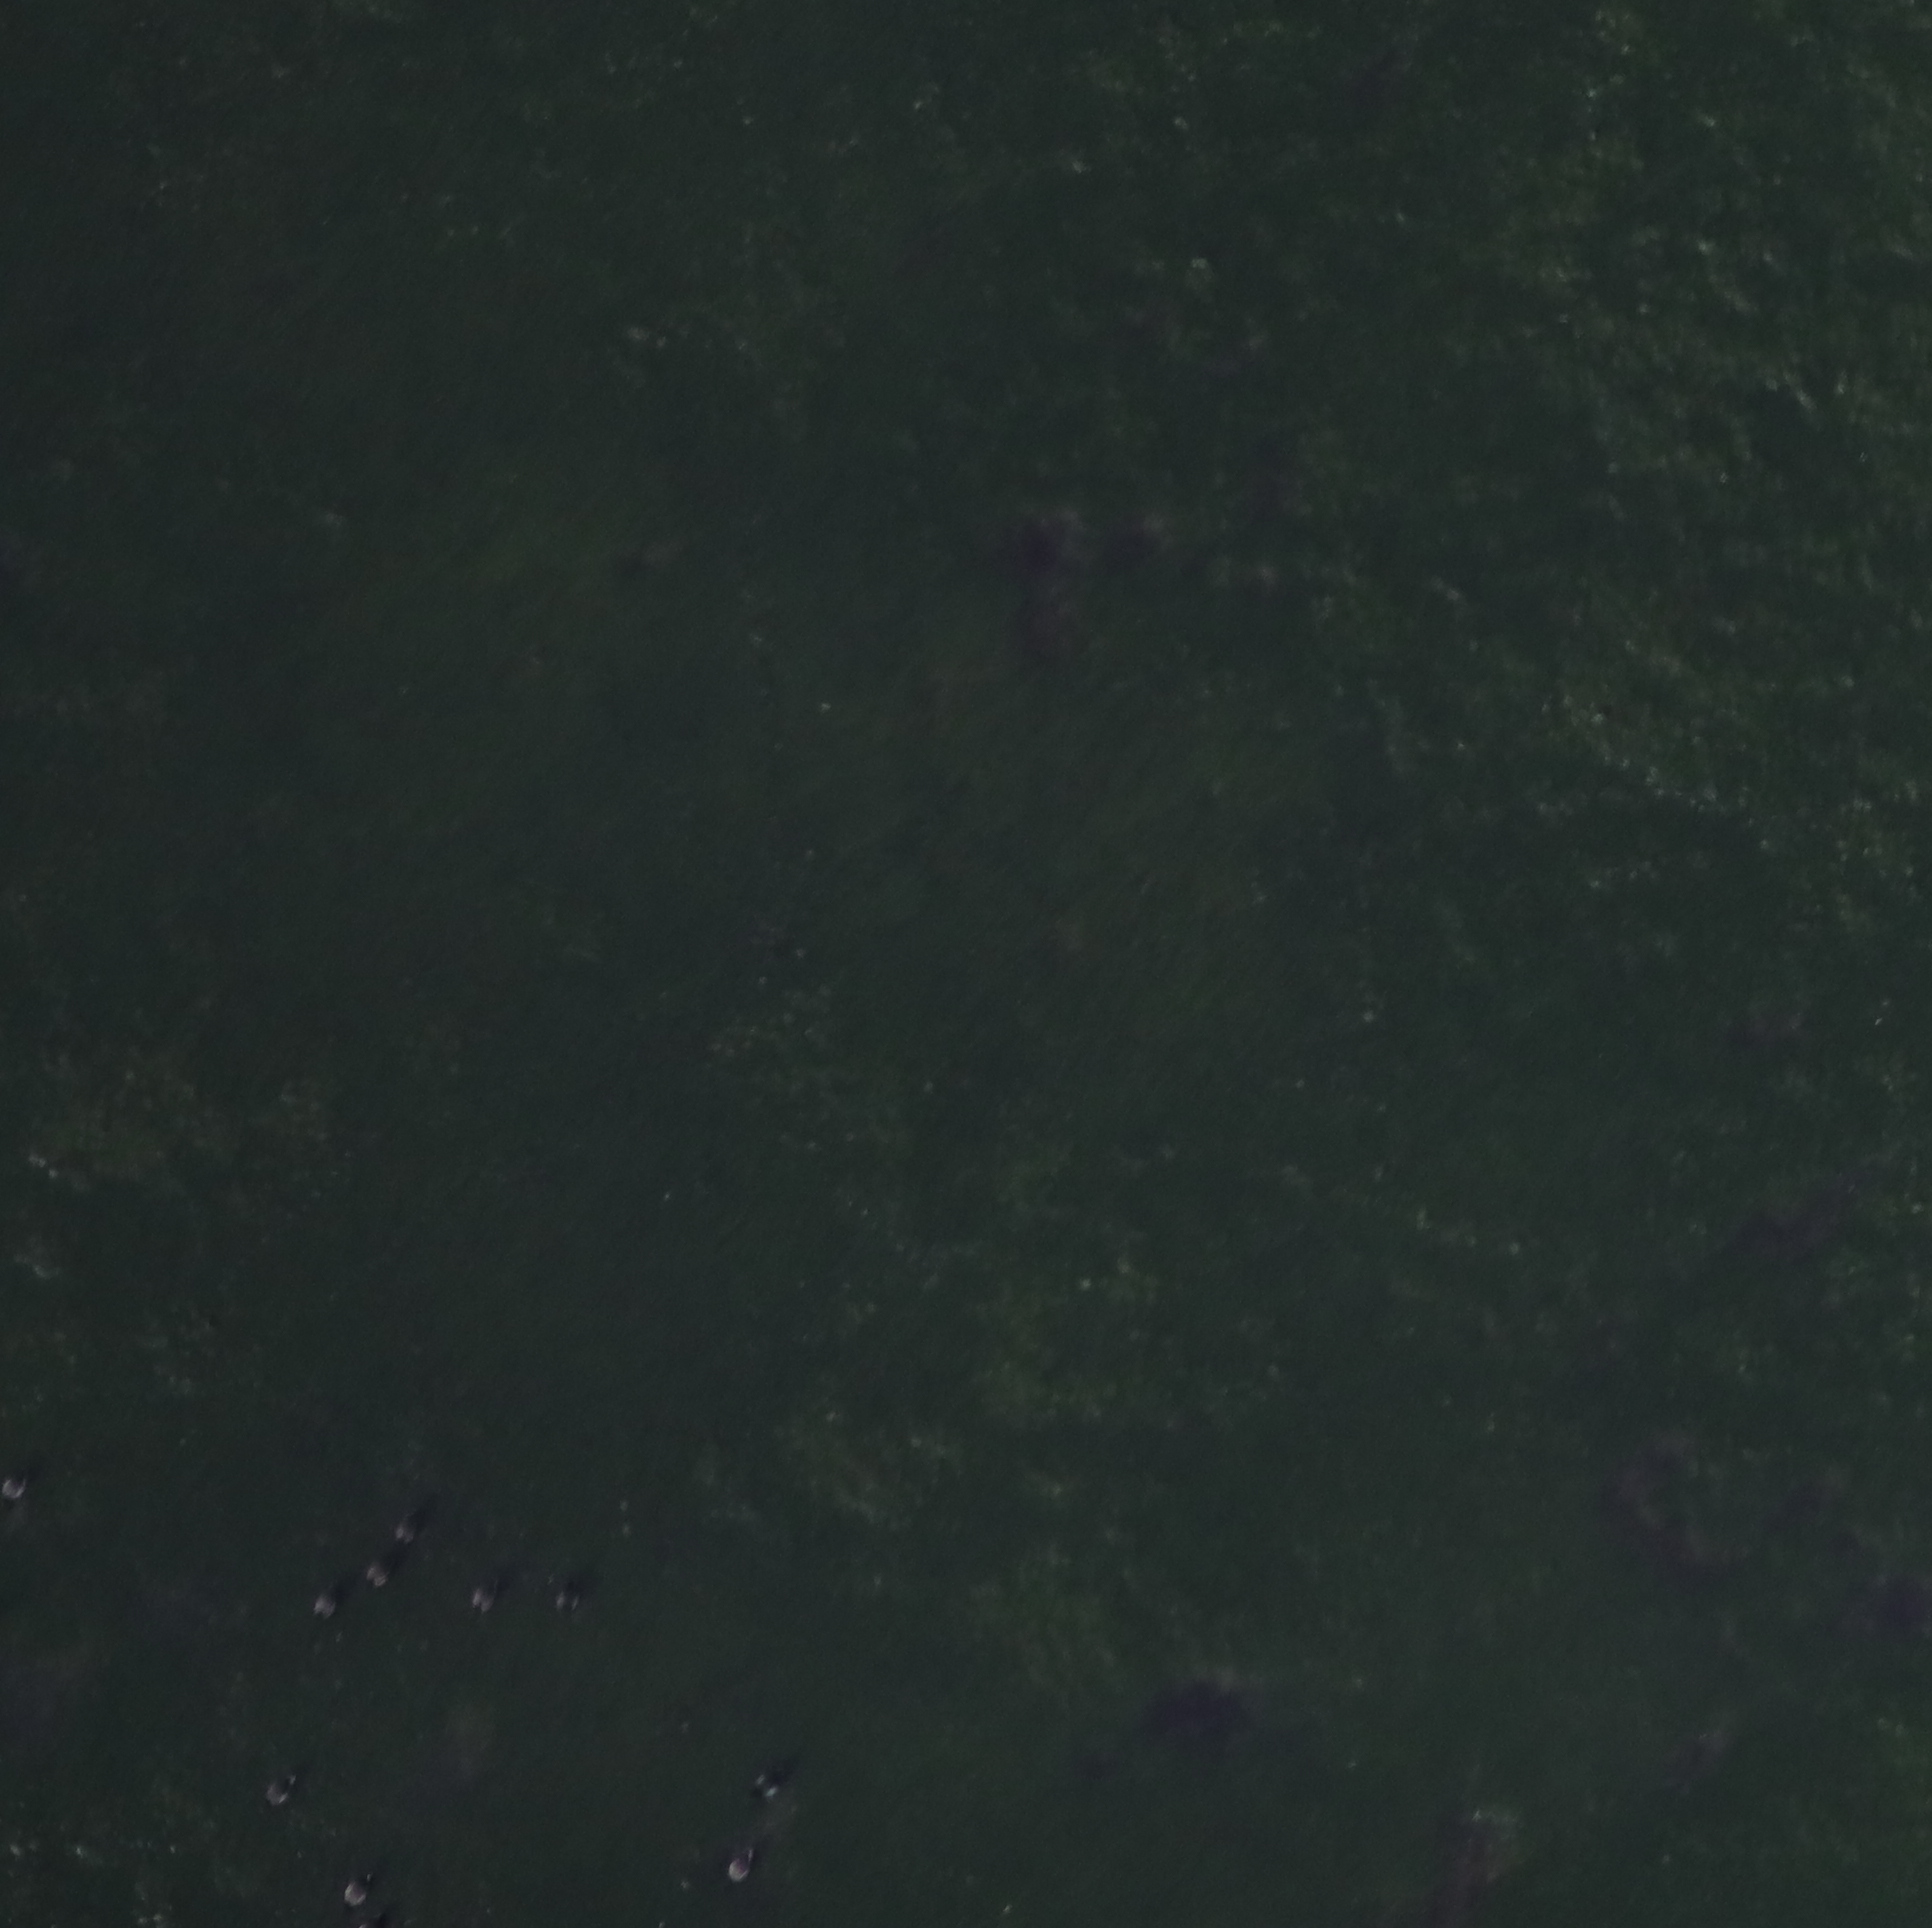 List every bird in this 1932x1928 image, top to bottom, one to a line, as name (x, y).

brant (13, 1488)
brant (406, 1532)
brant (376, 1574)
brant (486, 1594)
brant (567, 1595)
brant (324, 1607)
brant (768, 1788)
brant (280, 1791)
brant (741, 1867)
brant (356, 1893)